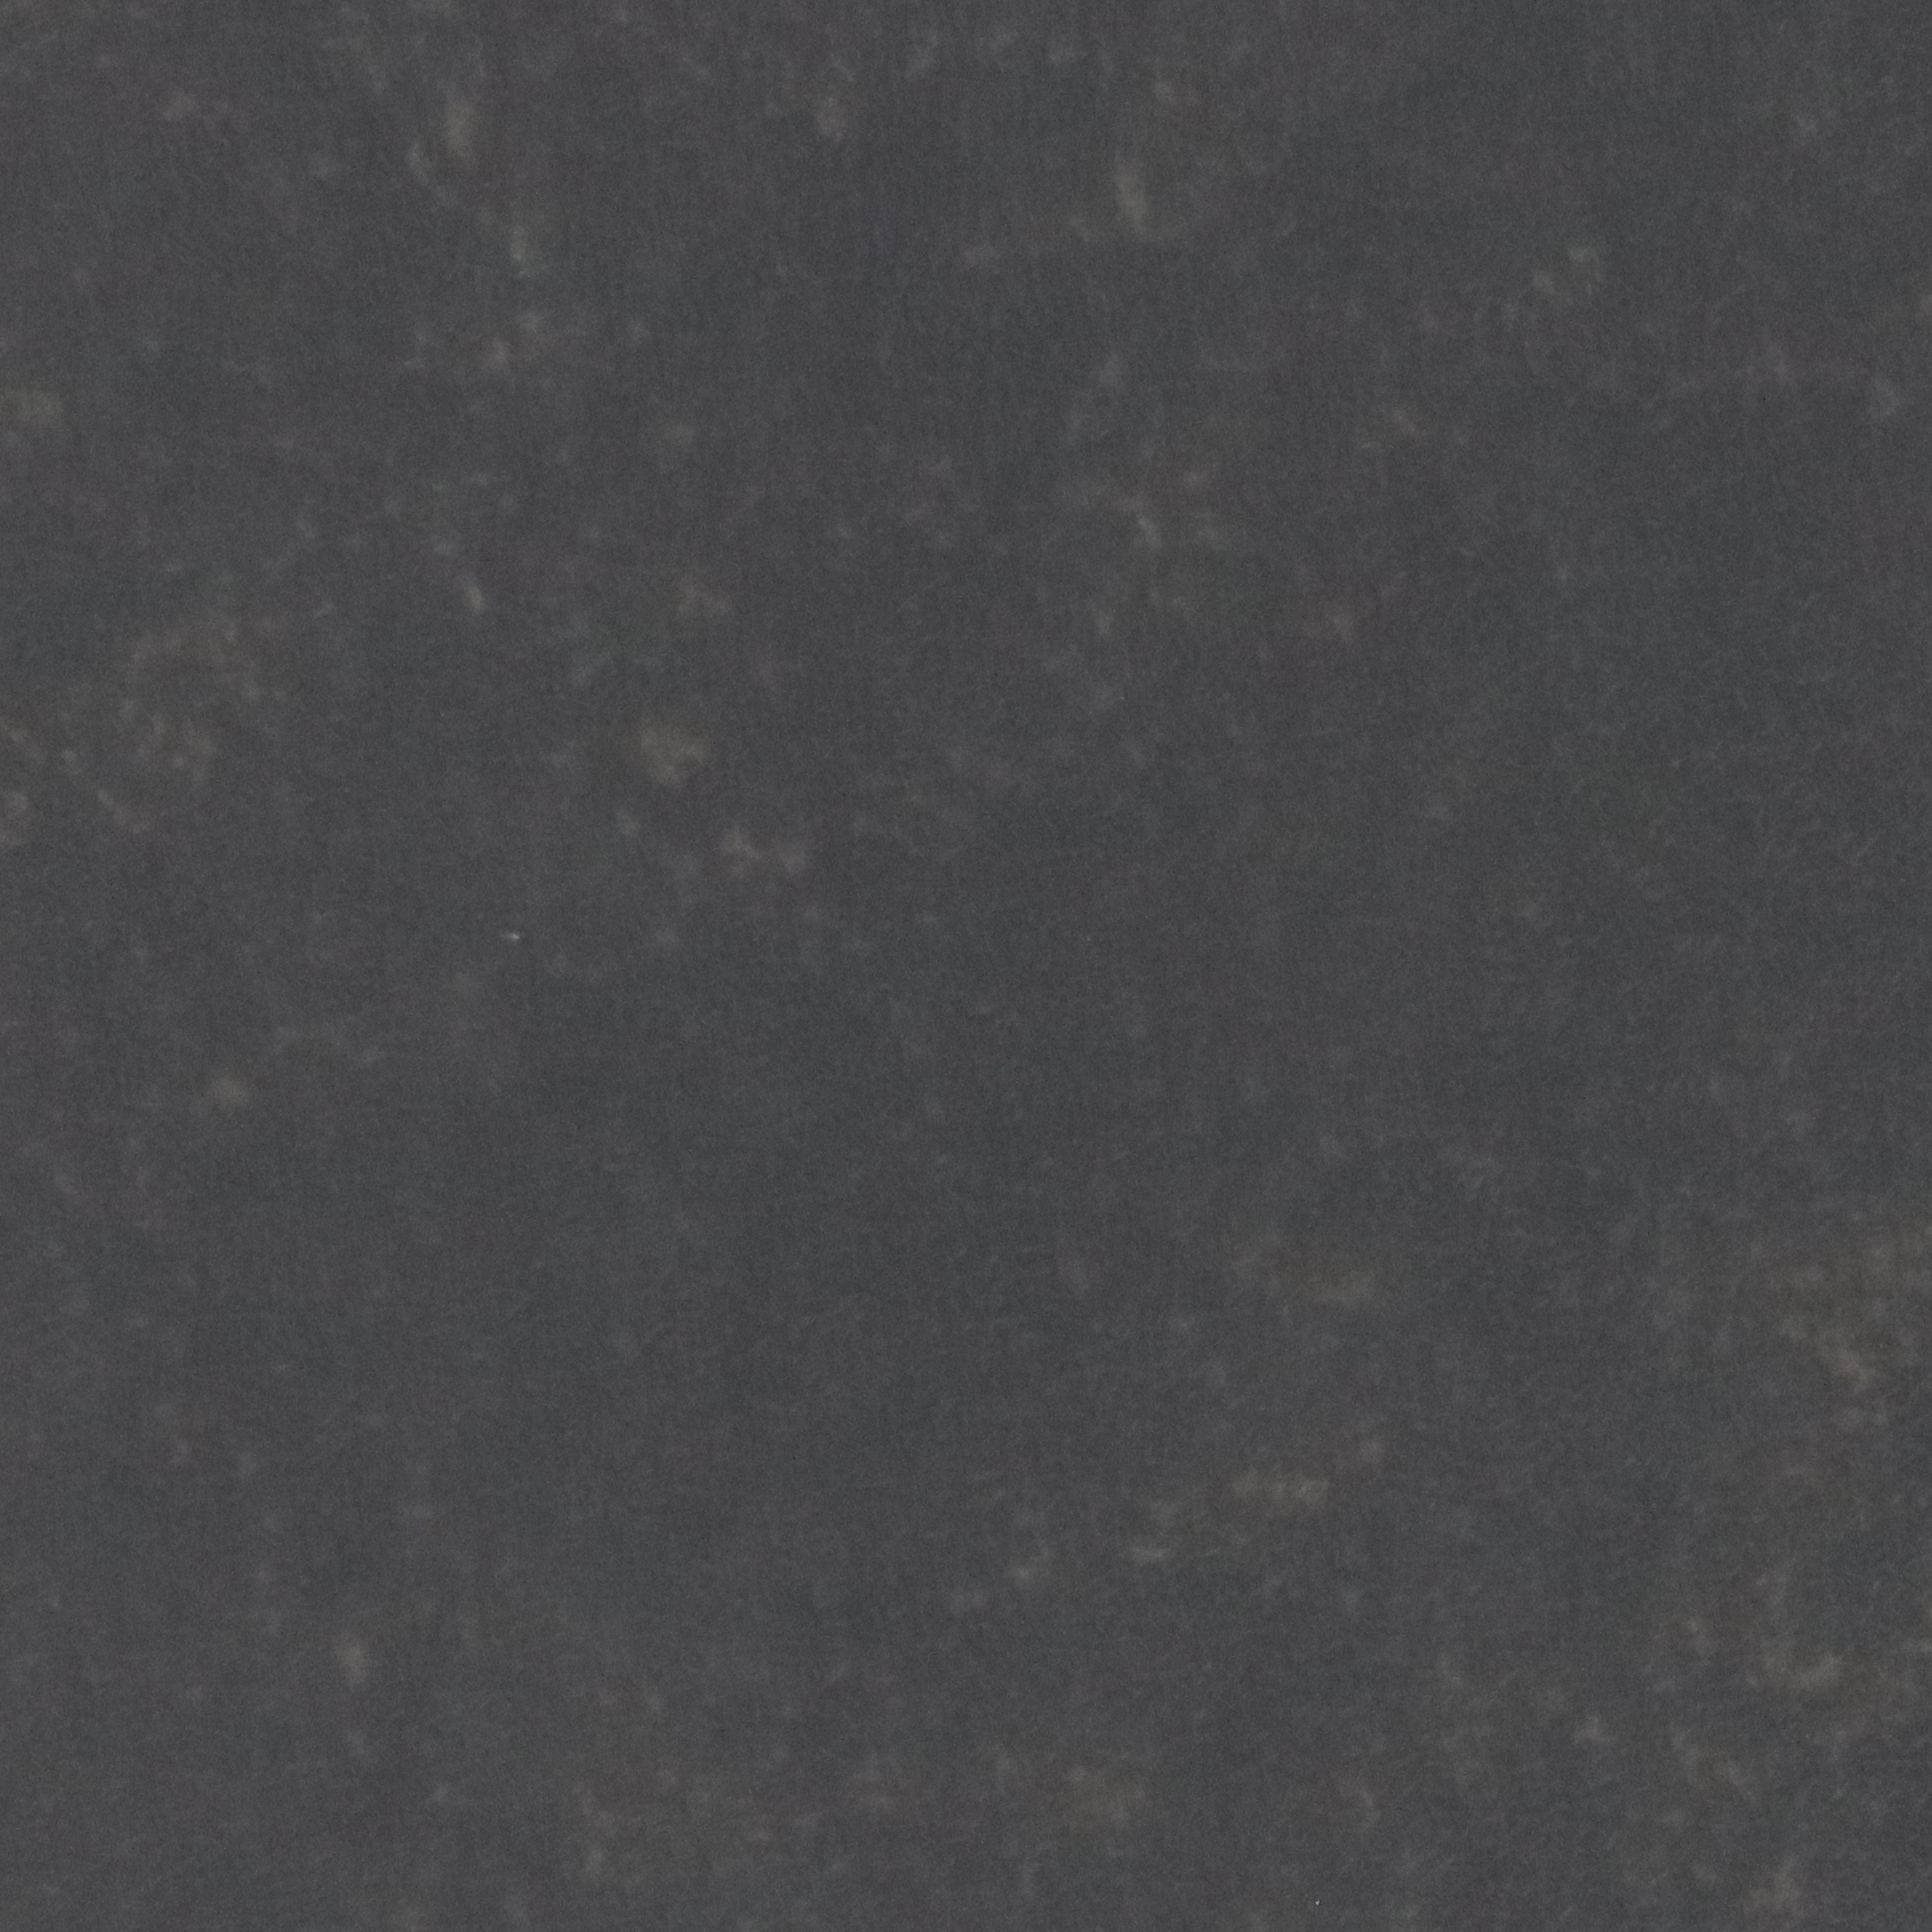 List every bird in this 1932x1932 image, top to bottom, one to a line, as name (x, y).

None